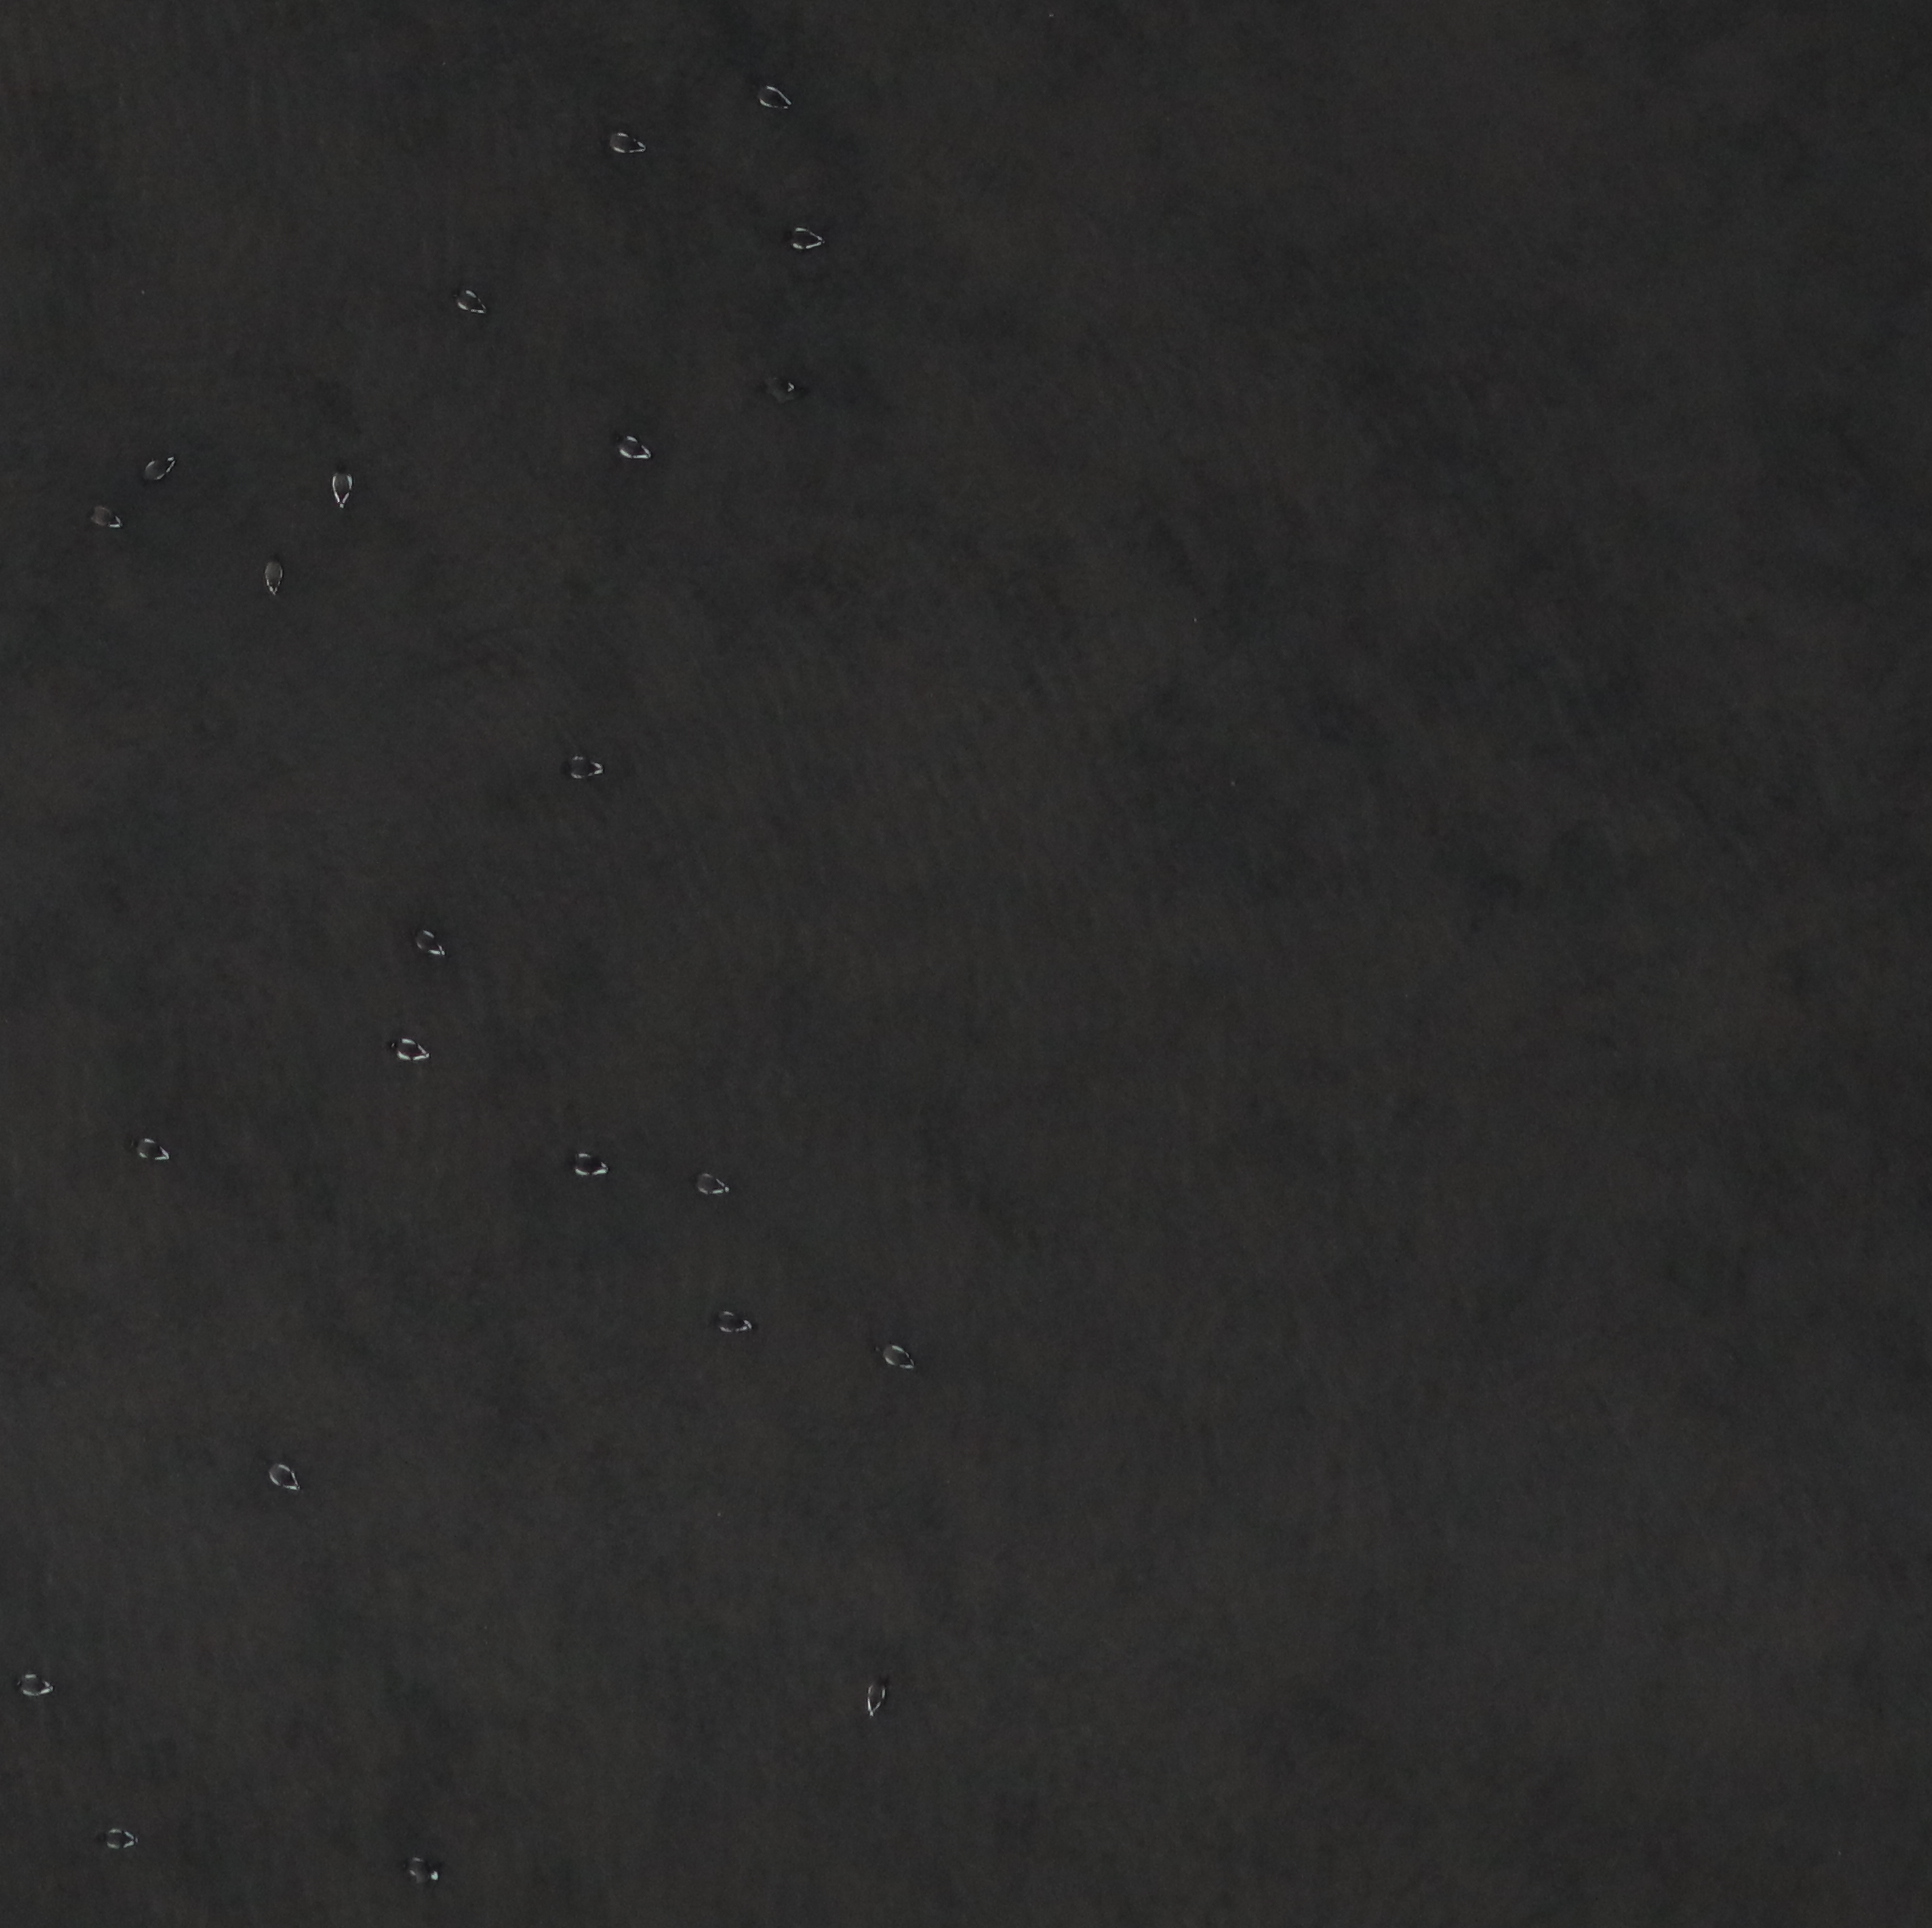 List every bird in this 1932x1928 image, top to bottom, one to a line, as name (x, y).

brant (773, 100)
brant (627, 142)
brant (805, 238)
brant (472, 302)
brant (776, 383)
brant (632, 449)
brant (159, 470)
brant (342, 486)
brant (106, 516)
brant (276, 573)
brant (585, 768)
brant (428, 943)
brant (409, 1050)
brant (151, 1148)
brant (591, 1165)
brant (710, 1183)
brant (732, 1322)
brant (898, 1356)
brant (283, 1475)
brant (33, 1683)
brant (877, 1691)
brant (119, 1838)
brant (424, 1872)